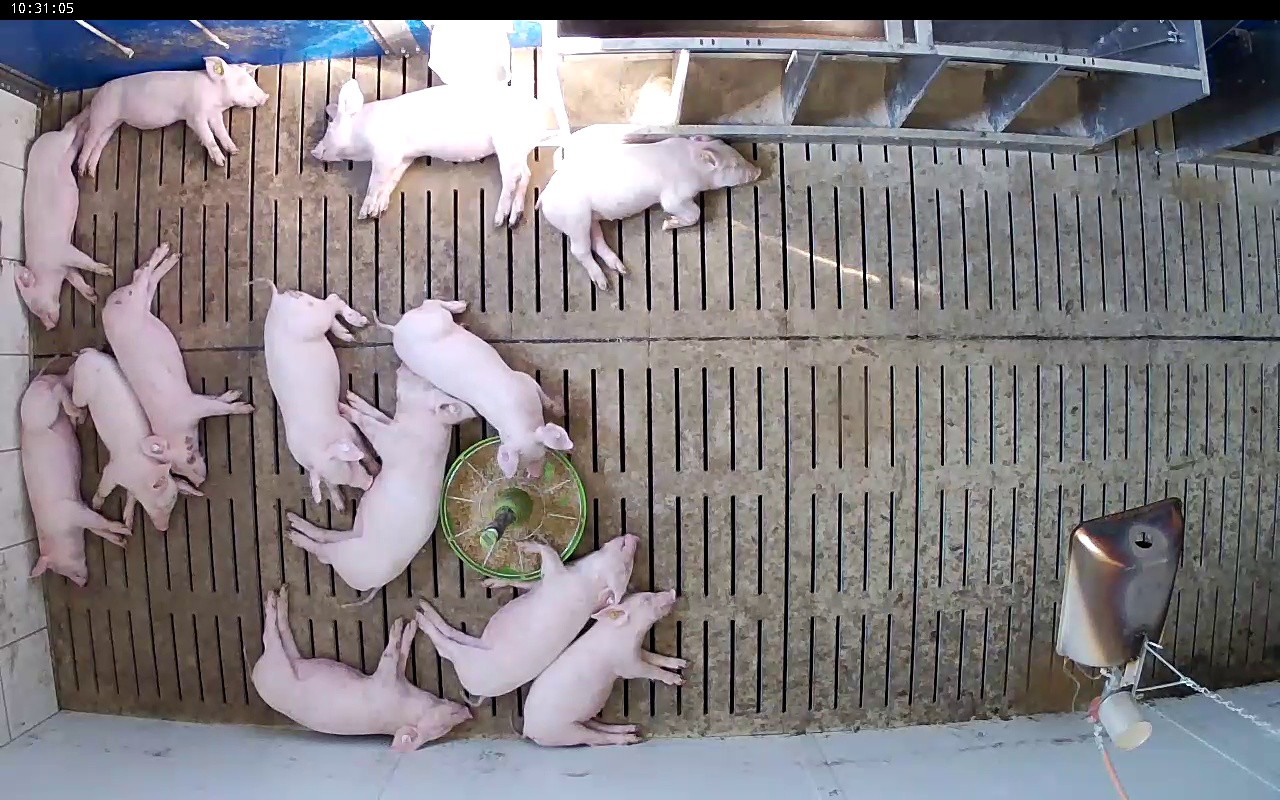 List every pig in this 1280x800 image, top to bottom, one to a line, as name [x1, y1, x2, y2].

pig [77, 56, 273, 181]
pig [313, 77, 548, 231]
pig [14, 104, 115, 331]
pig [536, 132, 765, 292]
pig [102, 240, 257, 490]
pig [244, 275, 383, 513]
pig [373, 299, 575, 480]
pig [71, 348, 207, 533]
pig [17, 353, 134, 589]
pig [285, 361, 478, 610]
pig [416, 533, 639, 707]
pig [238, 581, 477, 756]
pig [508, 586, 690, 752]